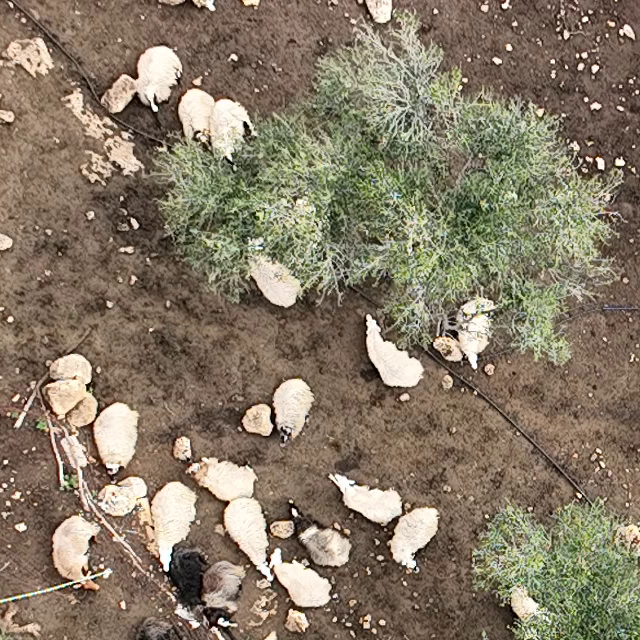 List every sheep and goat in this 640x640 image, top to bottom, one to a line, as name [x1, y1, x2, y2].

sheep [134, 47, 181, 109]
sheep [180, 86, 212, 150]
sheep [206, 98, 258, 170]
sheep [243, 235, 302, 311]
sheep [365, 314, 425, 389]
sheep [274, 377, 313, 443]
sheep [94, 403, 139, 475]
sheep [184, 458, 256, 500]
sheep [329, 473, 401, 524]
sheep [151, 482, 196, 569]
sheep [223, 499, 272, 582]
sheep [289, 502, 351, 566]
sheep [389, 507, 439, 569]
sheep [52, 517, 99, 587]
sheep [174, 543, 208, 608]
sheep [273, 548, 332, 607]
sheep [200, 563, 246, 627]
sheep [511, 582, 539, 622]
sheep [135, 615, 187, 639]
sheep [252, 630, 295, 639]